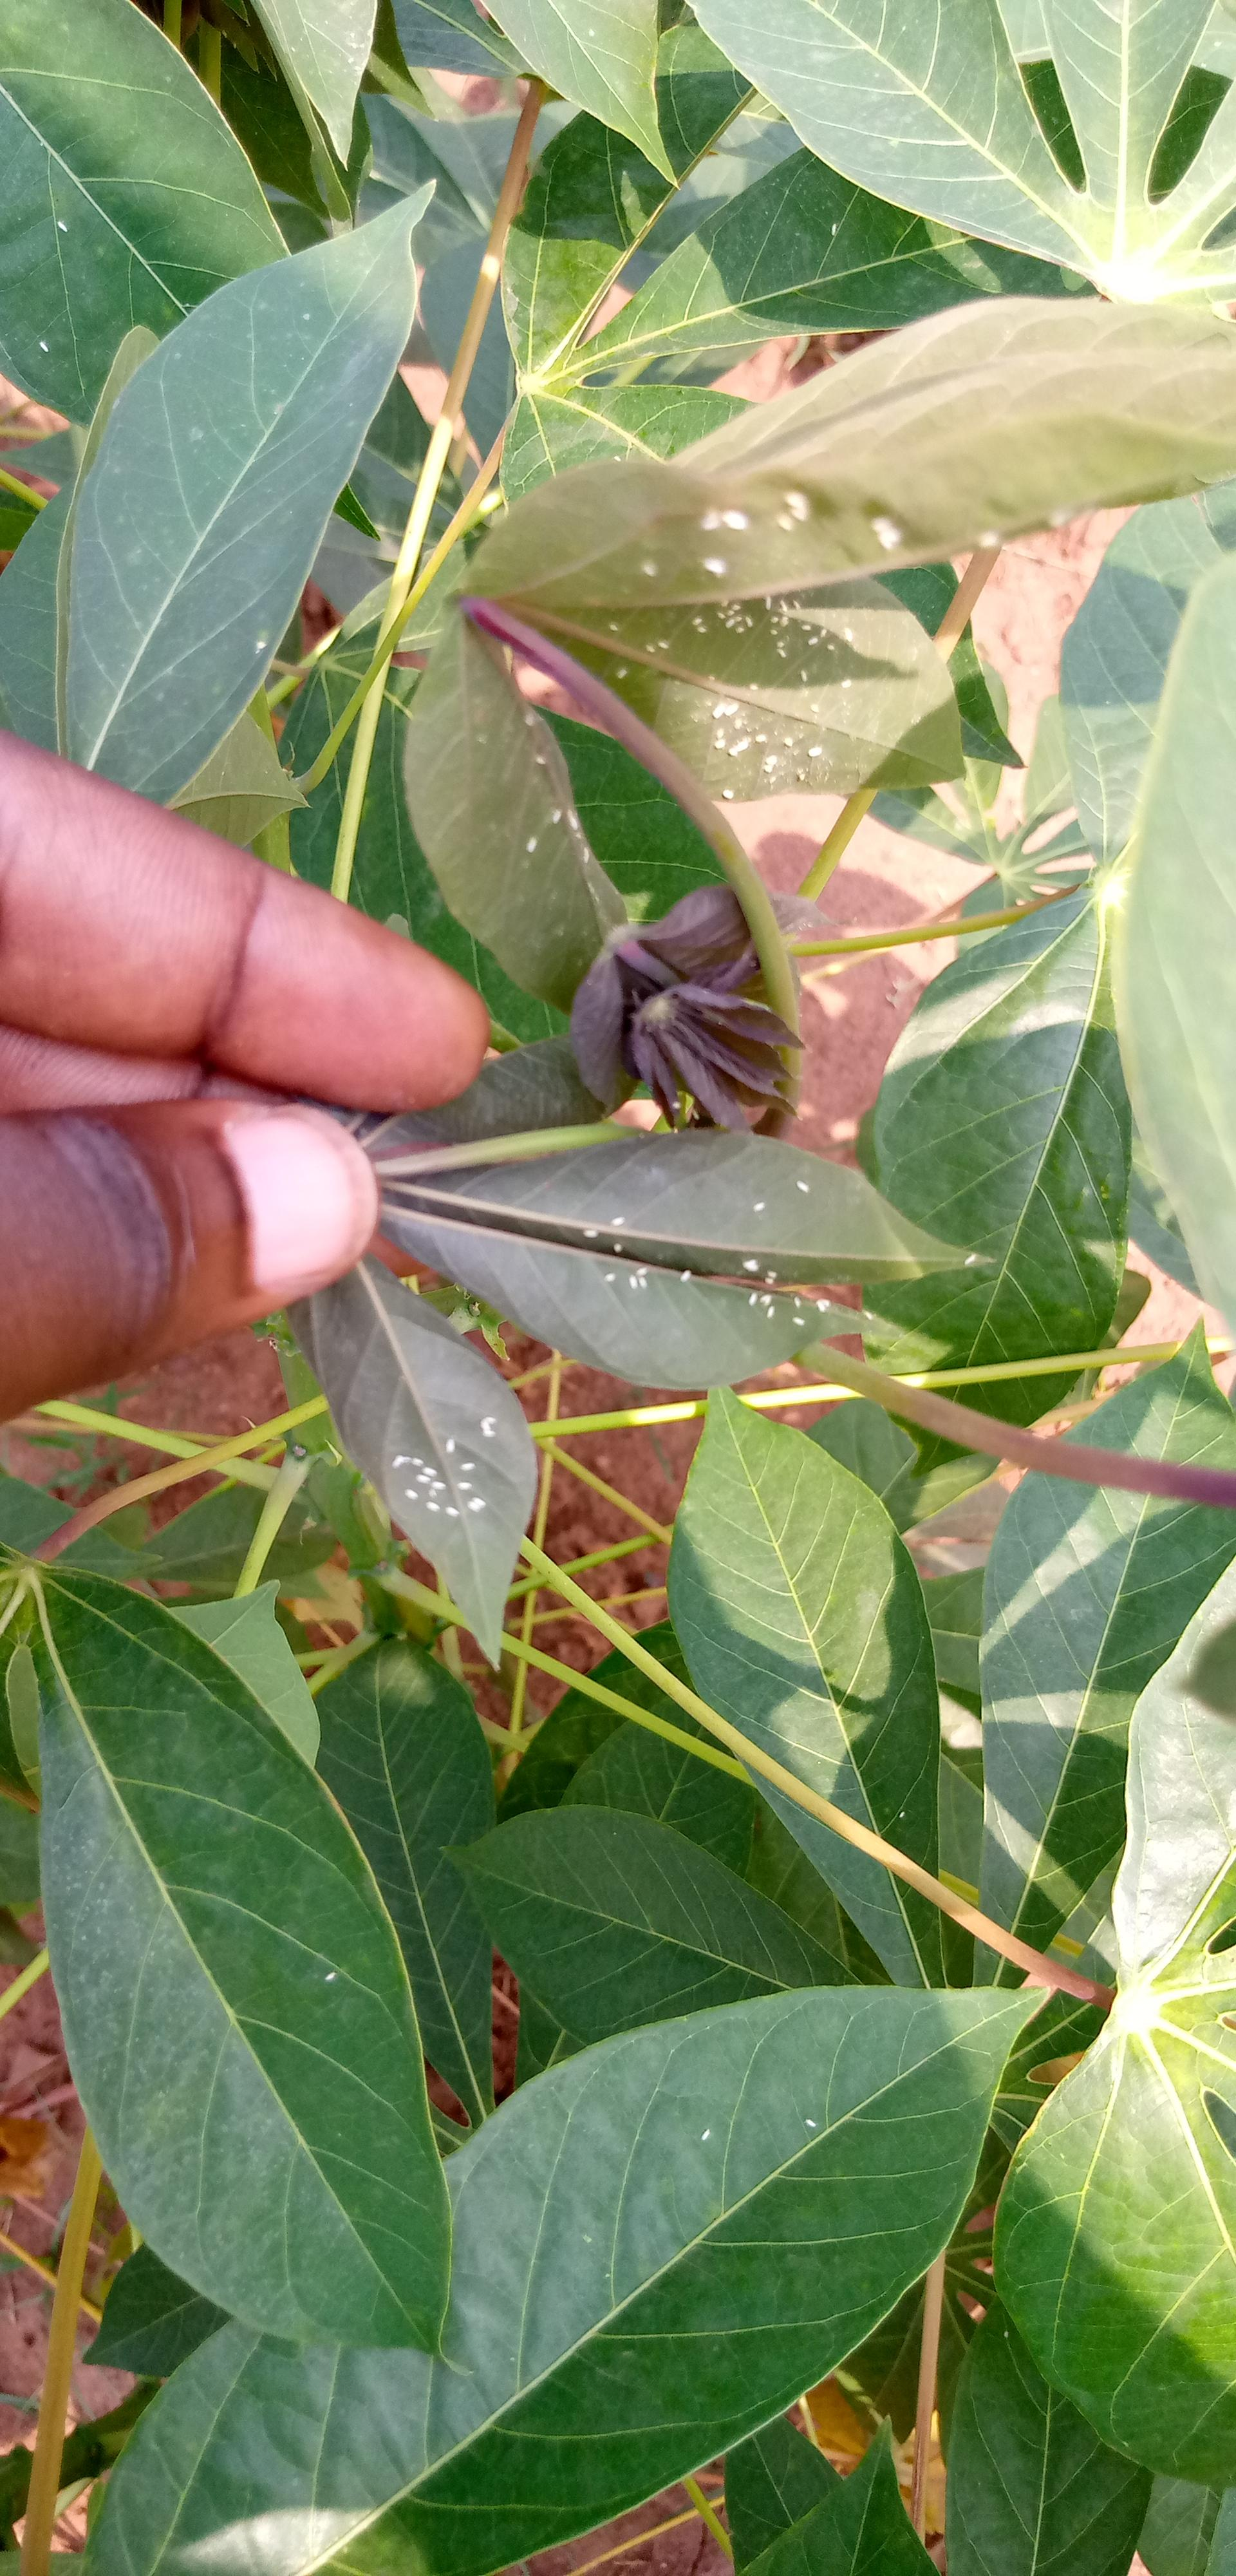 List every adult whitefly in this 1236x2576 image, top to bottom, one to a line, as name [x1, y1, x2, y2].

whitefly [348, 32, 356, 39]
whitefly [350, 42, 357, 50]
whitefly [346, 57, 355, 65]
whitefly [55, 219, 68, 234]
whitefly [828, 221, 841, 238]
whitefly [38, 339, 50, 354]
whitefly [610, 453, 624, 463]
whitefly [780, 489, 810, 506]
whitefly [791, 506, 810, 520]
whitefly [721, 507, 749, 531]
whitefly [698, 510, 720, 533]
whitefly [776, 511, 796, 532]
whitefly [870, 516, 894, 530]
whitefly [877, 530, 903, 552]
whitefly [977, 531, 999, 551]
whitefly [700, 556, 726, 576]
whitefly [639, 558, 659, 580]
whitefly [763, 593, 774, 611]
whitefly [780, 599, 791, 612]
whitefly [732, 603, 744, 613]
whitefly [726, 609, 738, 617]
whitefly [715, 612, 727, 621]
whitefly [781, 613, 789, 628]
whitefly [692, 615, 703, 626]
whitefly [744, 615, 755, 629]
whitefly [770, 615, 778, 625]
whitefly [725, 619, 736, 629]
whitefly [607, 623, 621, 633]
whitefly [800, 623, 813, 633]
whitefly [696, 625, 707, 635]
whitefly [842, 625, 856, 644]
whitefly [733, 626, 746, 634]
whitefly [769, 627, 782, 638]
whitefly [807, 635, 819, 647]
whitefly [254, 640, 267, 651]
whitefly [657, 640, 670, 650]
whitefly [644, 642, 657, 654]
whitefly [825, 642, 838, 652]
whitefly [776, 648, 789, 659]
whitefly [616, 667, 628, 679]
whitefly [799, 669, 810, 683]
whitefly [706, 674, 717, 683]
whitefly [839, 677, 855, 690]
whitefly [747, 682, 761, 694]
whitefly [725, 702, 740, 717]
whitefly [808, 702, 822, 715]
whitefly [713, 703, 726, 719]
whitefly [754, 732, 767, 744]
whitefly [782, 735, 794, 748]
whitefly [713, 738, 727, 750]
whitefly [736, 738, 751, 750]
whitefly [805, 744, 823, 758]
whitefly [727, 746, 738, 758]
whitefly [764, 754, 778, 764]
whitefly [534, 755, 548, 768]
whitefly [763, 764, 773, 775]
whitefly [720, 788, 733, 801]
whitefly [550, 808, 563, 825]
whitefly [568, 811, 583, 833]
whitefly [525, 835, 538, 855]
whitefly [581, 844, 590, 866]
whitefly [793, 1179, 813, 1197]
whitefly [749, 1200, 767, 1215]
whitefly [608, 1215, 628, 1229]
whitefly [581, 1227, 600, 1239]
whitefly [612, 1241, 624, 1254]
whitefly [962, 1251, 979, 1265]
whitefly [740, 1259, 758, 1265]
whitefly [743, 1265, 760, 1273]
whitefly [635, 1265, 650, 1276]
whitefly [679, 1267, 693, 1285]
whitefly [765, 1268, 780, 1278]
whitefly [602, 1271, 617, 1285]
whitefly [629, 1276, 639, 1291]
whitefly [638, 1276, 650, 1289]
whitefly [763, 1277, 774, 1286]
whitefly [747, 1291, 760, 1309]
whitefly [765, 1294, 773, 1307]
whitefly [792, 1295, 802, 1310]
whitefly [766, 1305, 776, 1320]
whitefly [862, 1309, 877, 1322]
whitefly [791, 1315, 808, 1327]
whitefly [485, 1416, 498, 1426]
whitefly [480, 1418, 494, 1431]
whitefly [481, 1428, 497, 1438]
whitefly [444, 1437, 458, 1454]
whitefly [391, 1453, 409, 1472]
whitefly [411, 1457, 426, 1466]
whitefly [459, 1461, 477, 1472]
whitefly [420, 1466, 438, 1477]
whitefly [415, 1473, 430, 1485]
whitefly [431, 1481, 447, 1492]
whitefly [456, 1481, 473, 1490]
whitefly [403, 1486, 418, 1501]
whitefly [473, 1497, 486, 1509]
whitefly [466, 1499, 482, 1512]
whitefly [424, 1500, 441, 1513]
whitefly [444, 1504, 460, 1519]
whitefly [897, 1810, 908, 1819]
whitefly [323, 1970, 338, 1984]
whitefly [804, 2117, 818, 2129]
whitefly [700, 2127, 711, 2143]